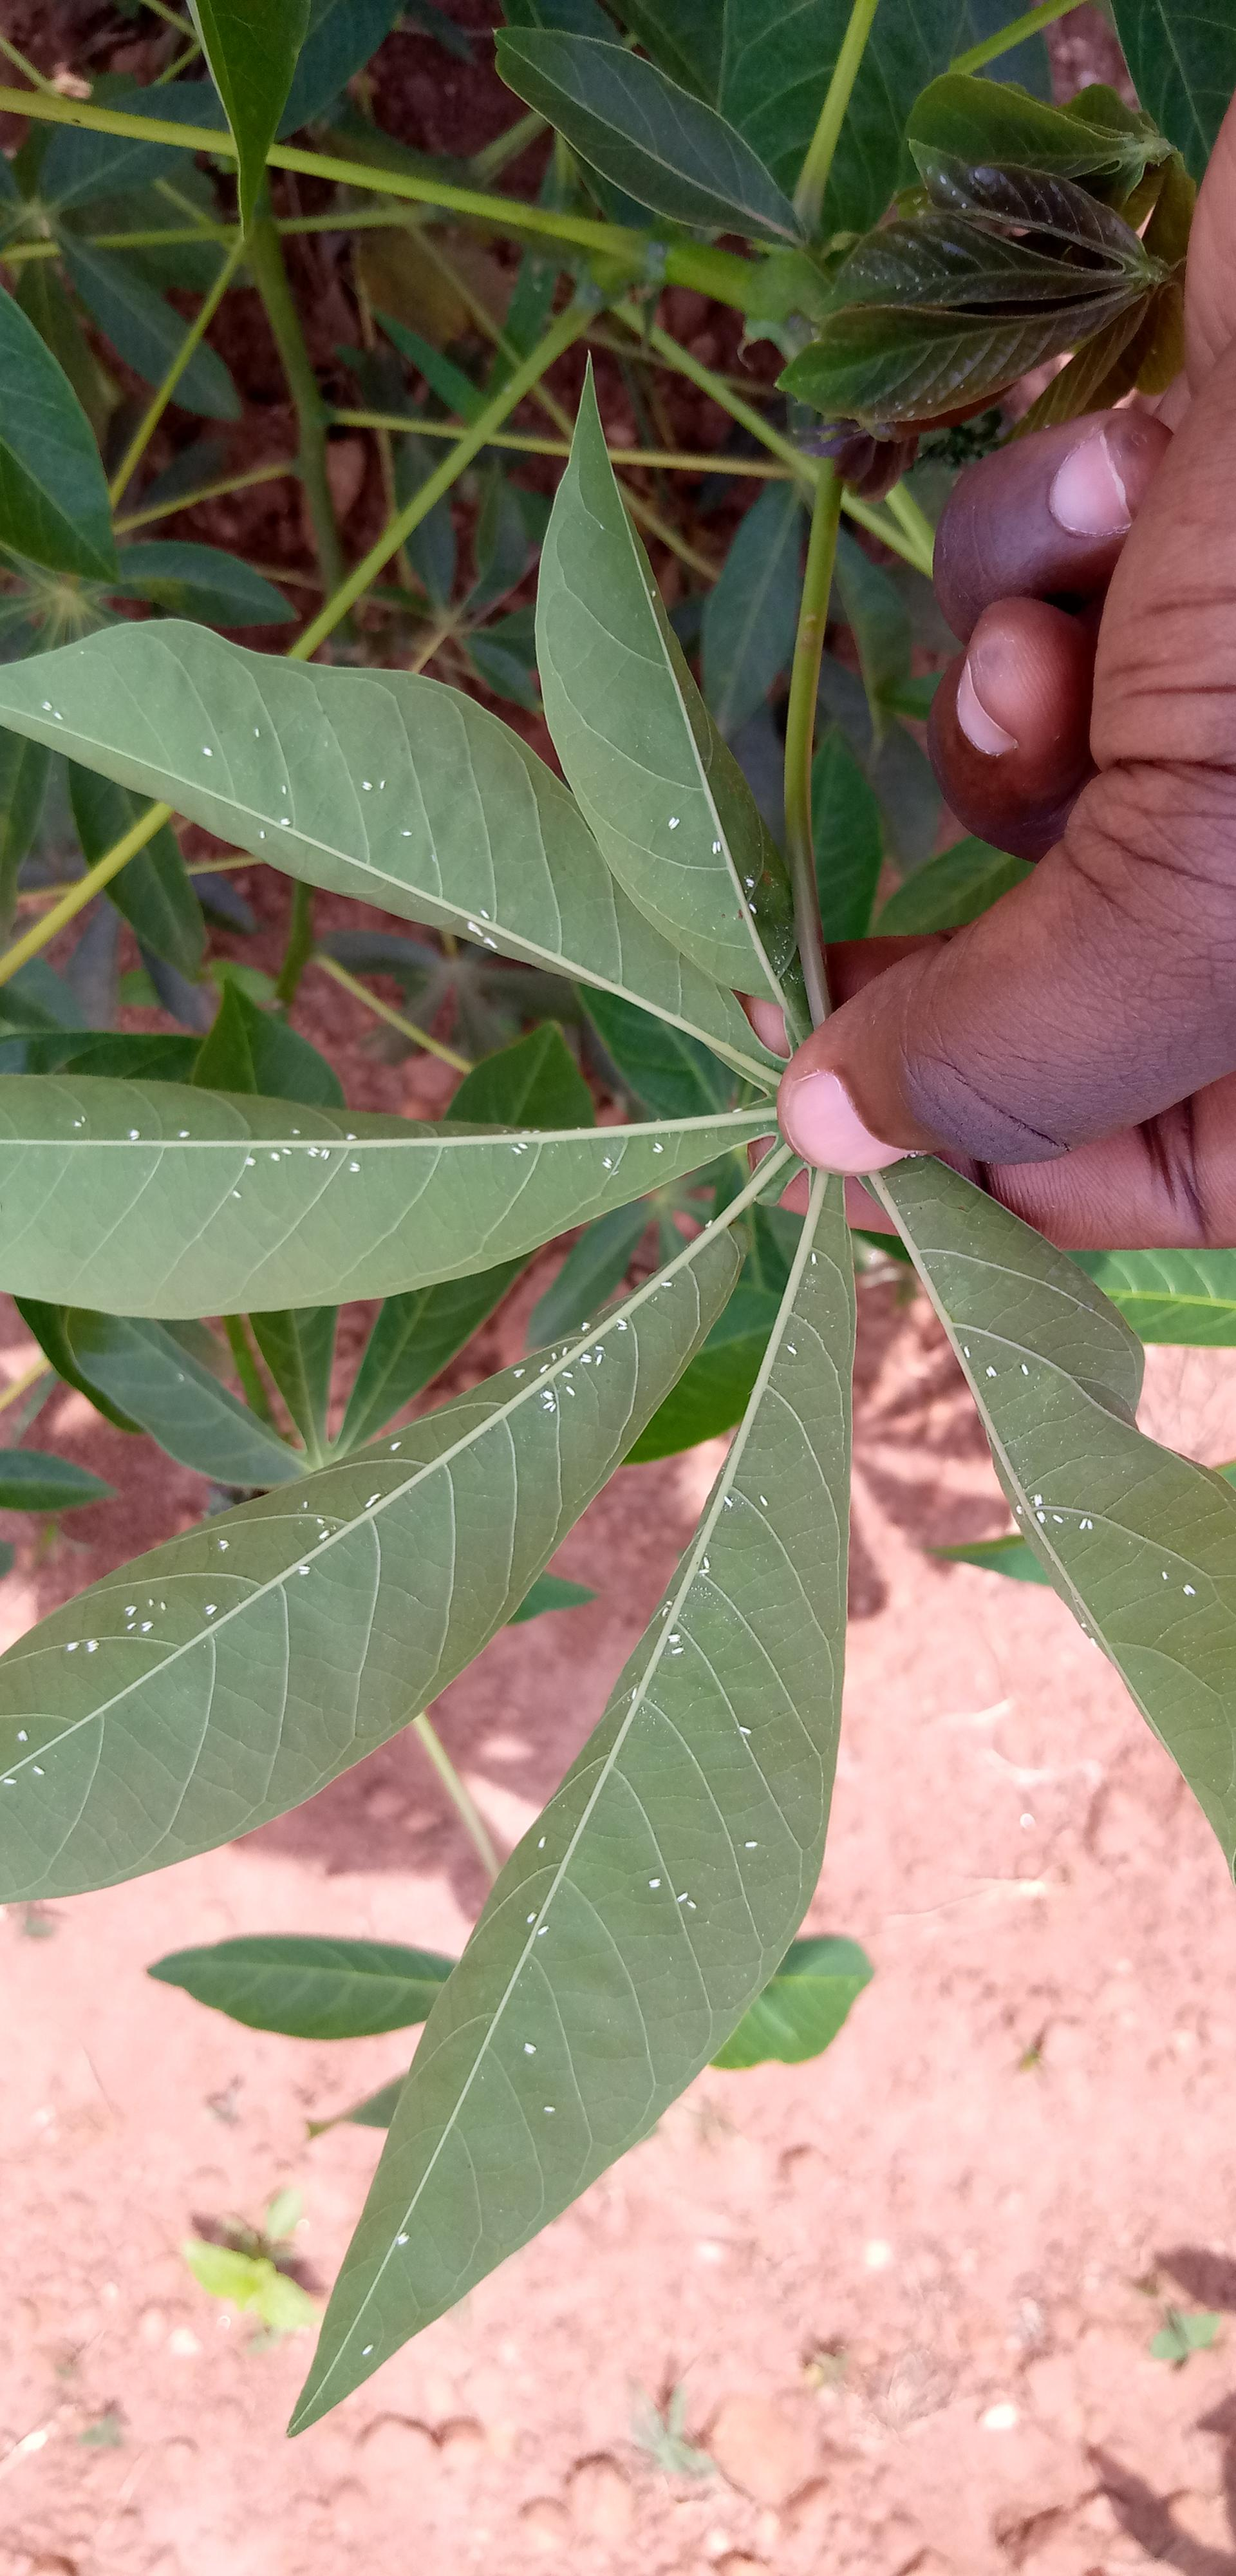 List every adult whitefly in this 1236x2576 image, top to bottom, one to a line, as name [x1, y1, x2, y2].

whitefly [650, 589, 660, 600]
whitefly [42, 699, 55, 710]
whitefly [41, 705, 51, 712]
whitefly [52, 712, 66, 722]
whitefly [254, 726, 264, 739]
whitefly [202, 747, 214, 753]
whitefly [201, 752, 214, 759]
whitefly [378, 778, 389, 792]
whitefly [362, 780, 375, 788]
whitefly [281, 782, 290, 797]
whitefly [361, 785, 371, 793]
whitefly [279, 816, 292, 823]
whitefly [668, 817, 675, 828]
whitefly [670, 817, 680, 831]
whitefly [280, 822, 292, 827]
whitefly [257, 829, 268, 840]
whitefly [400, 829, 414, 839]
whitefly [711, 839, 717, 856]
whitefly [716, 840, 724, 854]
whitefly [745, 878, 756, 885]
whitefly [745, 883, 754, 889]
whitefly [747, 902, 760, 916]
whitefly [479, 908, 492, 921]
whitefly [466, 920, 484, 938]
whitefly [483, 936, 501, 951]
whitefly [72, 1119, 84, 1129]
whitefly [129, 1128, 142, 1136]
whitefly [290, 1128, 303, 1137]
whitefly [177, 1128, 193, 1141]
whitefly [344, 1132, 360, 1142]
whitefly [130, 1135, 139, 1142]
whitefly [653, 1141, 666, 1152]
whitefly [516, 1142, 530, 1150]
whitefly [279, 1147, 295, 1156]
whitefly [510, 1147, 522, 1157]
whitefly [650, 1147, 662, 1154]
whitefly [310, 1148, 321, 1155]
whitefly [320, 1148, 328, 1159]
whitefly [267, 1149, 284, 1164]
whitefly [324, 1149, 331, 1161]
whitefly [307, 1150, 317, 1159]
whitefly [244, 1156, 258, 1164]
whitefly [603, 1156, 615, 1167]
whitefly [350, 1160, 362, 1168]
whitefly [243, 1161, 256, 1167]
whitefly [601, 1161, 612, 1171]
whitefly [348, 1168, 360, 1175]
whitefly [230, 1189, 245, 1201]
whitefly [704, 1218, 713, 1231]
whitefly [809, 1250, 819, 1266]
whitefly [659, 1280, 675, 1289]
whitefly [616, 1318, 629, 1326]
whitefly [581, 1321, 592, 1328]
whitefly [616, 1325, 630, 1331]
whitefly [581, 1326, 589, 1332]
whitefly [594, 1343, 606, 1352]
whitefly [962, 1343, 972, 1361]
whitefly [784, 1344, 800, 1358]
whitefly [561, 1345, 570, 1357]
whitefly [549, 1351, 561, 1362]
whitefly [581, 1352, 594, 1360]
whitefly [595, 1353, 604, 1367]
whitefly [579, 1358, 593, 1363]
whitefly [1017, 1361, 1033, 1378]
whitefly [538, 1363, 552, 1376]
whitefly [988, 1365, 999, 1378]
whitefly [512, 1367, 527, 1379]
whitefly [985, 1367, 993, 1379]
whitefly [560, 1370, 574, 1380]
whitefly [565, 1384, 579, 1399]
whitefly [539, 1389, 557, 1401]
whitefly [542, 1401, 555, 1411]
whitefly [548, 1402, 557, 1414]
whitefly [389, 1440, 404, 1452]
whitefly [370, 1492, 382, 1500]
whitefly [722, 1492, 736, 1511]
whitefly [759, 1492, 771, 1508]
whitefly [1033, 1492, 1039, 1508]
whitefly [1037, 1493, 1044, 1506]
whitefly [364, 1499, 375, 1511]
whitefly [301, 1500, 311, 1511]
whitefly [1014, 1502, 1024, 1517]
whitefly [1038, 1510, 1048, 1520]
whitefly [1036, 1511, 1046, 1524]
whitefly [1051, 1513, 1065, 1524]
whitefly [314, 1517, 328, 1526]
whitefly [1078, 1517, 1087, 1531]
whitefly [1086, 1518, 1094, 1531]
whitefly [317, 1527, 332, 1542]
whitefly [216, 1538, 230, 1546]
whitefly [220, 1543, 231, 1552]
whitefly [702, 1555, 713, 1569]
whitefly [297, 1564, 312, 1571]
whitefly [697, 1569, 711, 1574]
whitefly [1159, 1569, 1170, 1582]
whitefly [298, 1570, 312, 1577]
whitefly [1183, 1584, 1197, 1596]
whitefly [1181, 1587, 1191, 1597]
whitefly [147, 1596, 155, 1609]
whitefly [159, 1600, 169, 1612]
whitefly [664, 1600, 676, 1607]
whitefly [204, 1603, 216, 1612]
whitefly [124, 1604, 134, 1613]
whitefly [127, 1605, 138, 1618]
whitefly [207, 1605, 218, 1618]
whitefly [660, 1605, 671, 1618]
whitefly [140, 1619, 153, 1629]
whitefly [124, 1620, 138, 1633]
whitefly [141, 1622, 154, 1633]
whitefly [667, 1632, 682, 1638]
whitefly [84, 1636, 106, 1658]
whitefly [86, 1638, 103, 1657]
whitefly [668, 1638, 682, 1643]
whitefly [62, 1641, 82, 1654]
whitefly [88, 1641, 100, 1656]
whitefly [66, 1643, 80, 1653]
whitefly [670, 1645, 686, 1656]
whitefly [630, 1685, 638, 1701]
whitefly [736, 1723, 755, 1736]
whitefly [21, 1728, 30, 1743]
whitefly [18, 1731, 23, 1741]
whitefly [32, 1763, 48, 1777]
whitefly [1, 1777, 19, 1786]
whitefly [536, 1834, 550, 1851]
whitefly [741, 1839, 762, 1851]
whitefly [648, 1877, 663, 1886]
whitefly [649, 1882, 662, 1889]
whitefly [675, 1891, 689, 1904]
whitefly [686, 1899, 699, 1911]
whitefly [525, 1910, 539, 1926]
whitefly [537, 1924, 552, 1937]
whitefly [524, 2041, 538, 2052]
whitefly [523, 2047, 536, 2056]
whitefly [541, 2103, 558, 2114]
whitefly [397, 2231, 407, 2241]
whitefly [398, 2233, 411, 2246]
whitefly [360, 2342, 377, 2358]